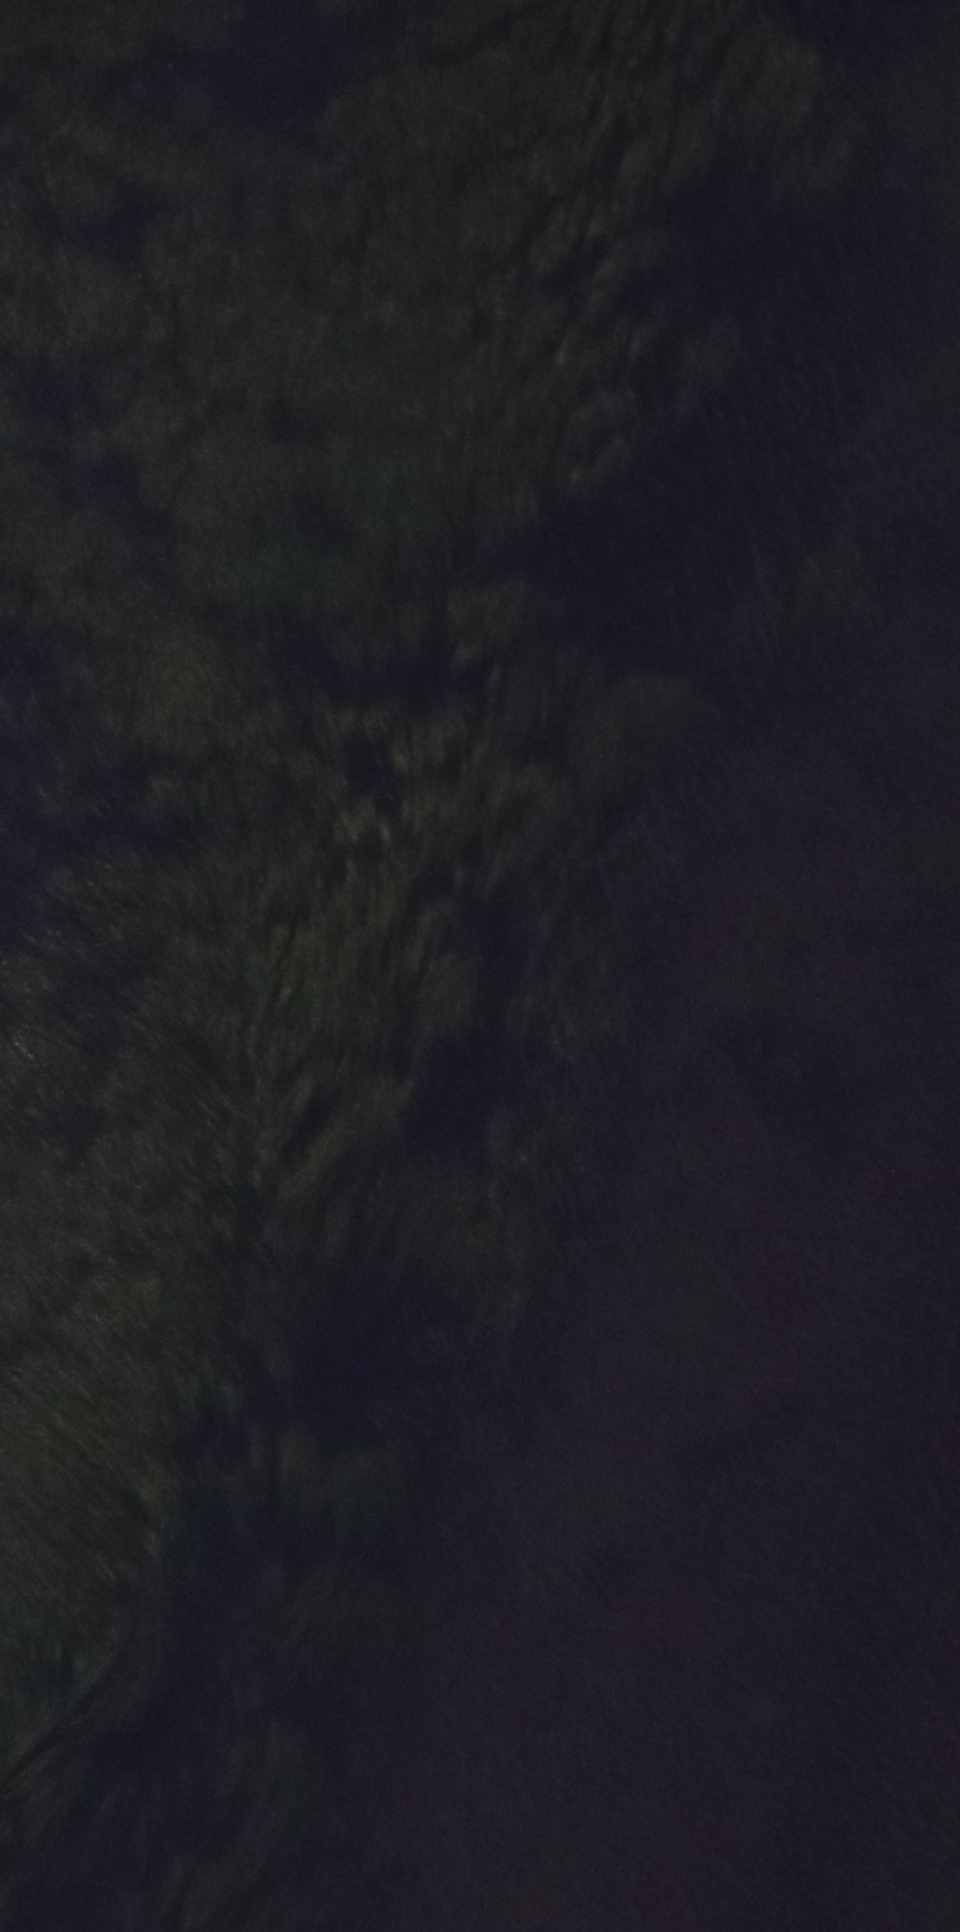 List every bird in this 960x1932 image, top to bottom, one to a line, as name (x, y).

None